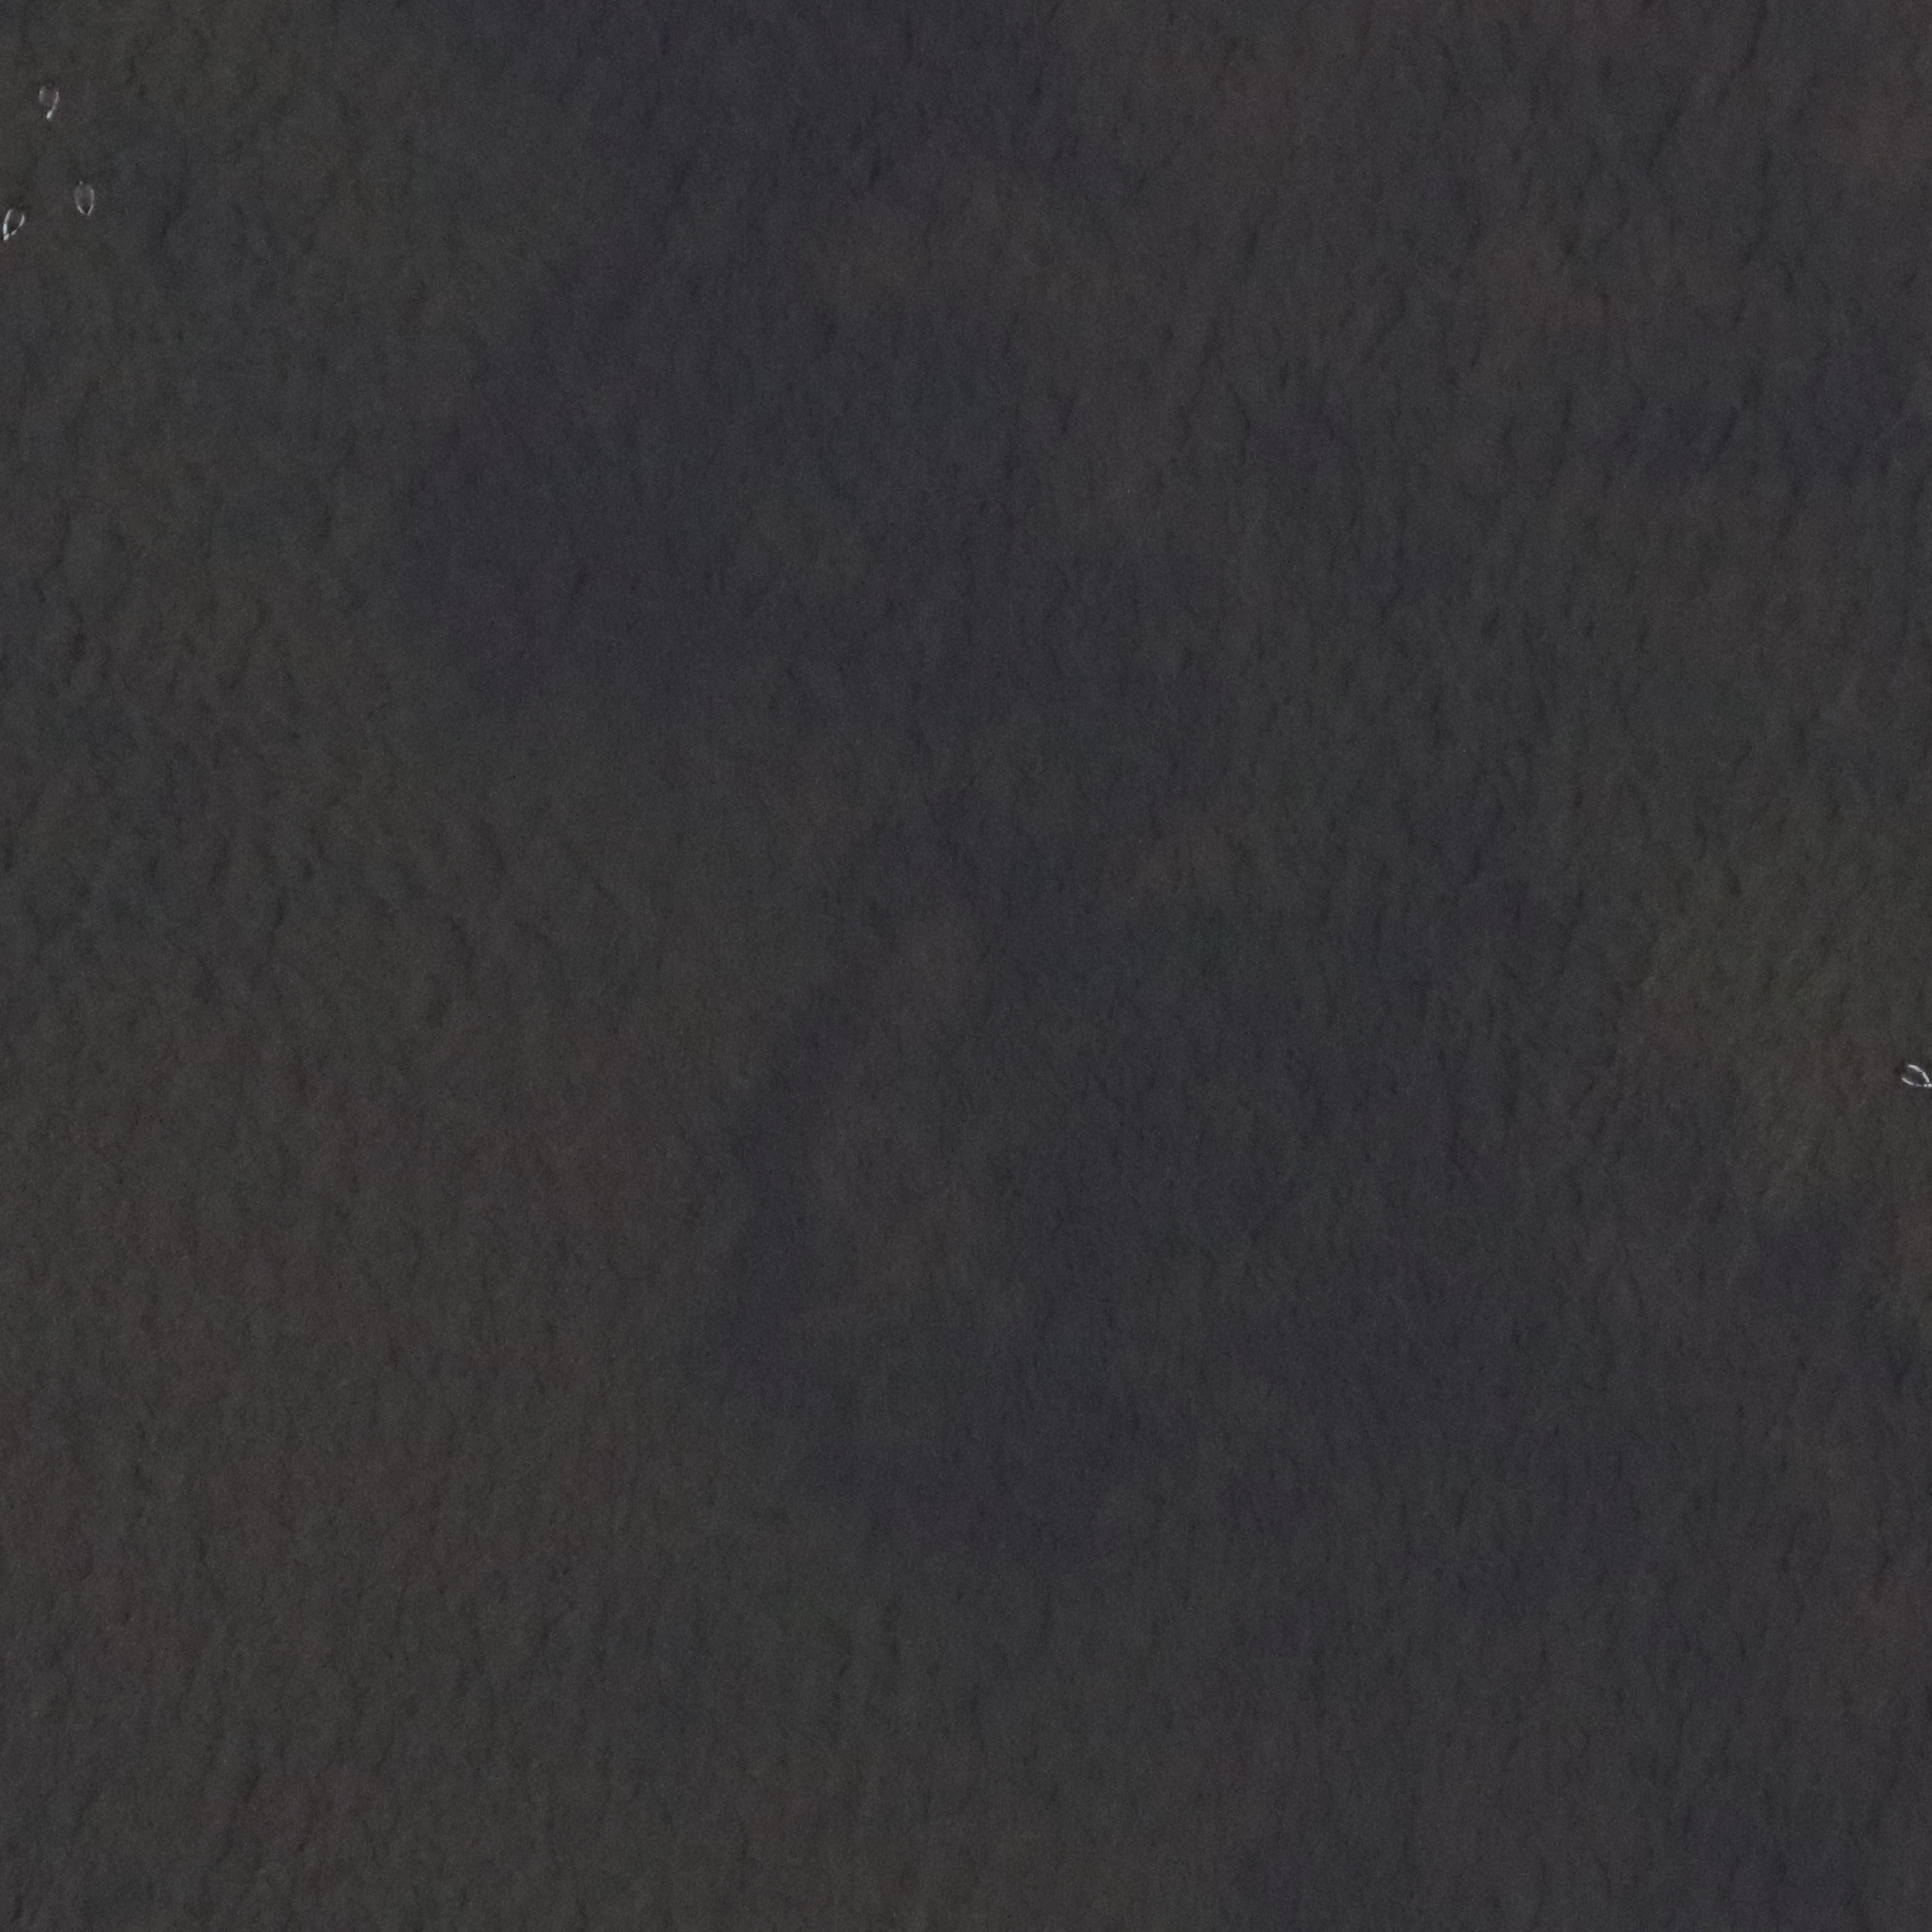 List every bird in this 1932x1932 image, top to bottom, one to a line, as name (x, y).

brant (48, 100)
brant (82, 197)
brant (11, 222)
brant (1913, 1078)